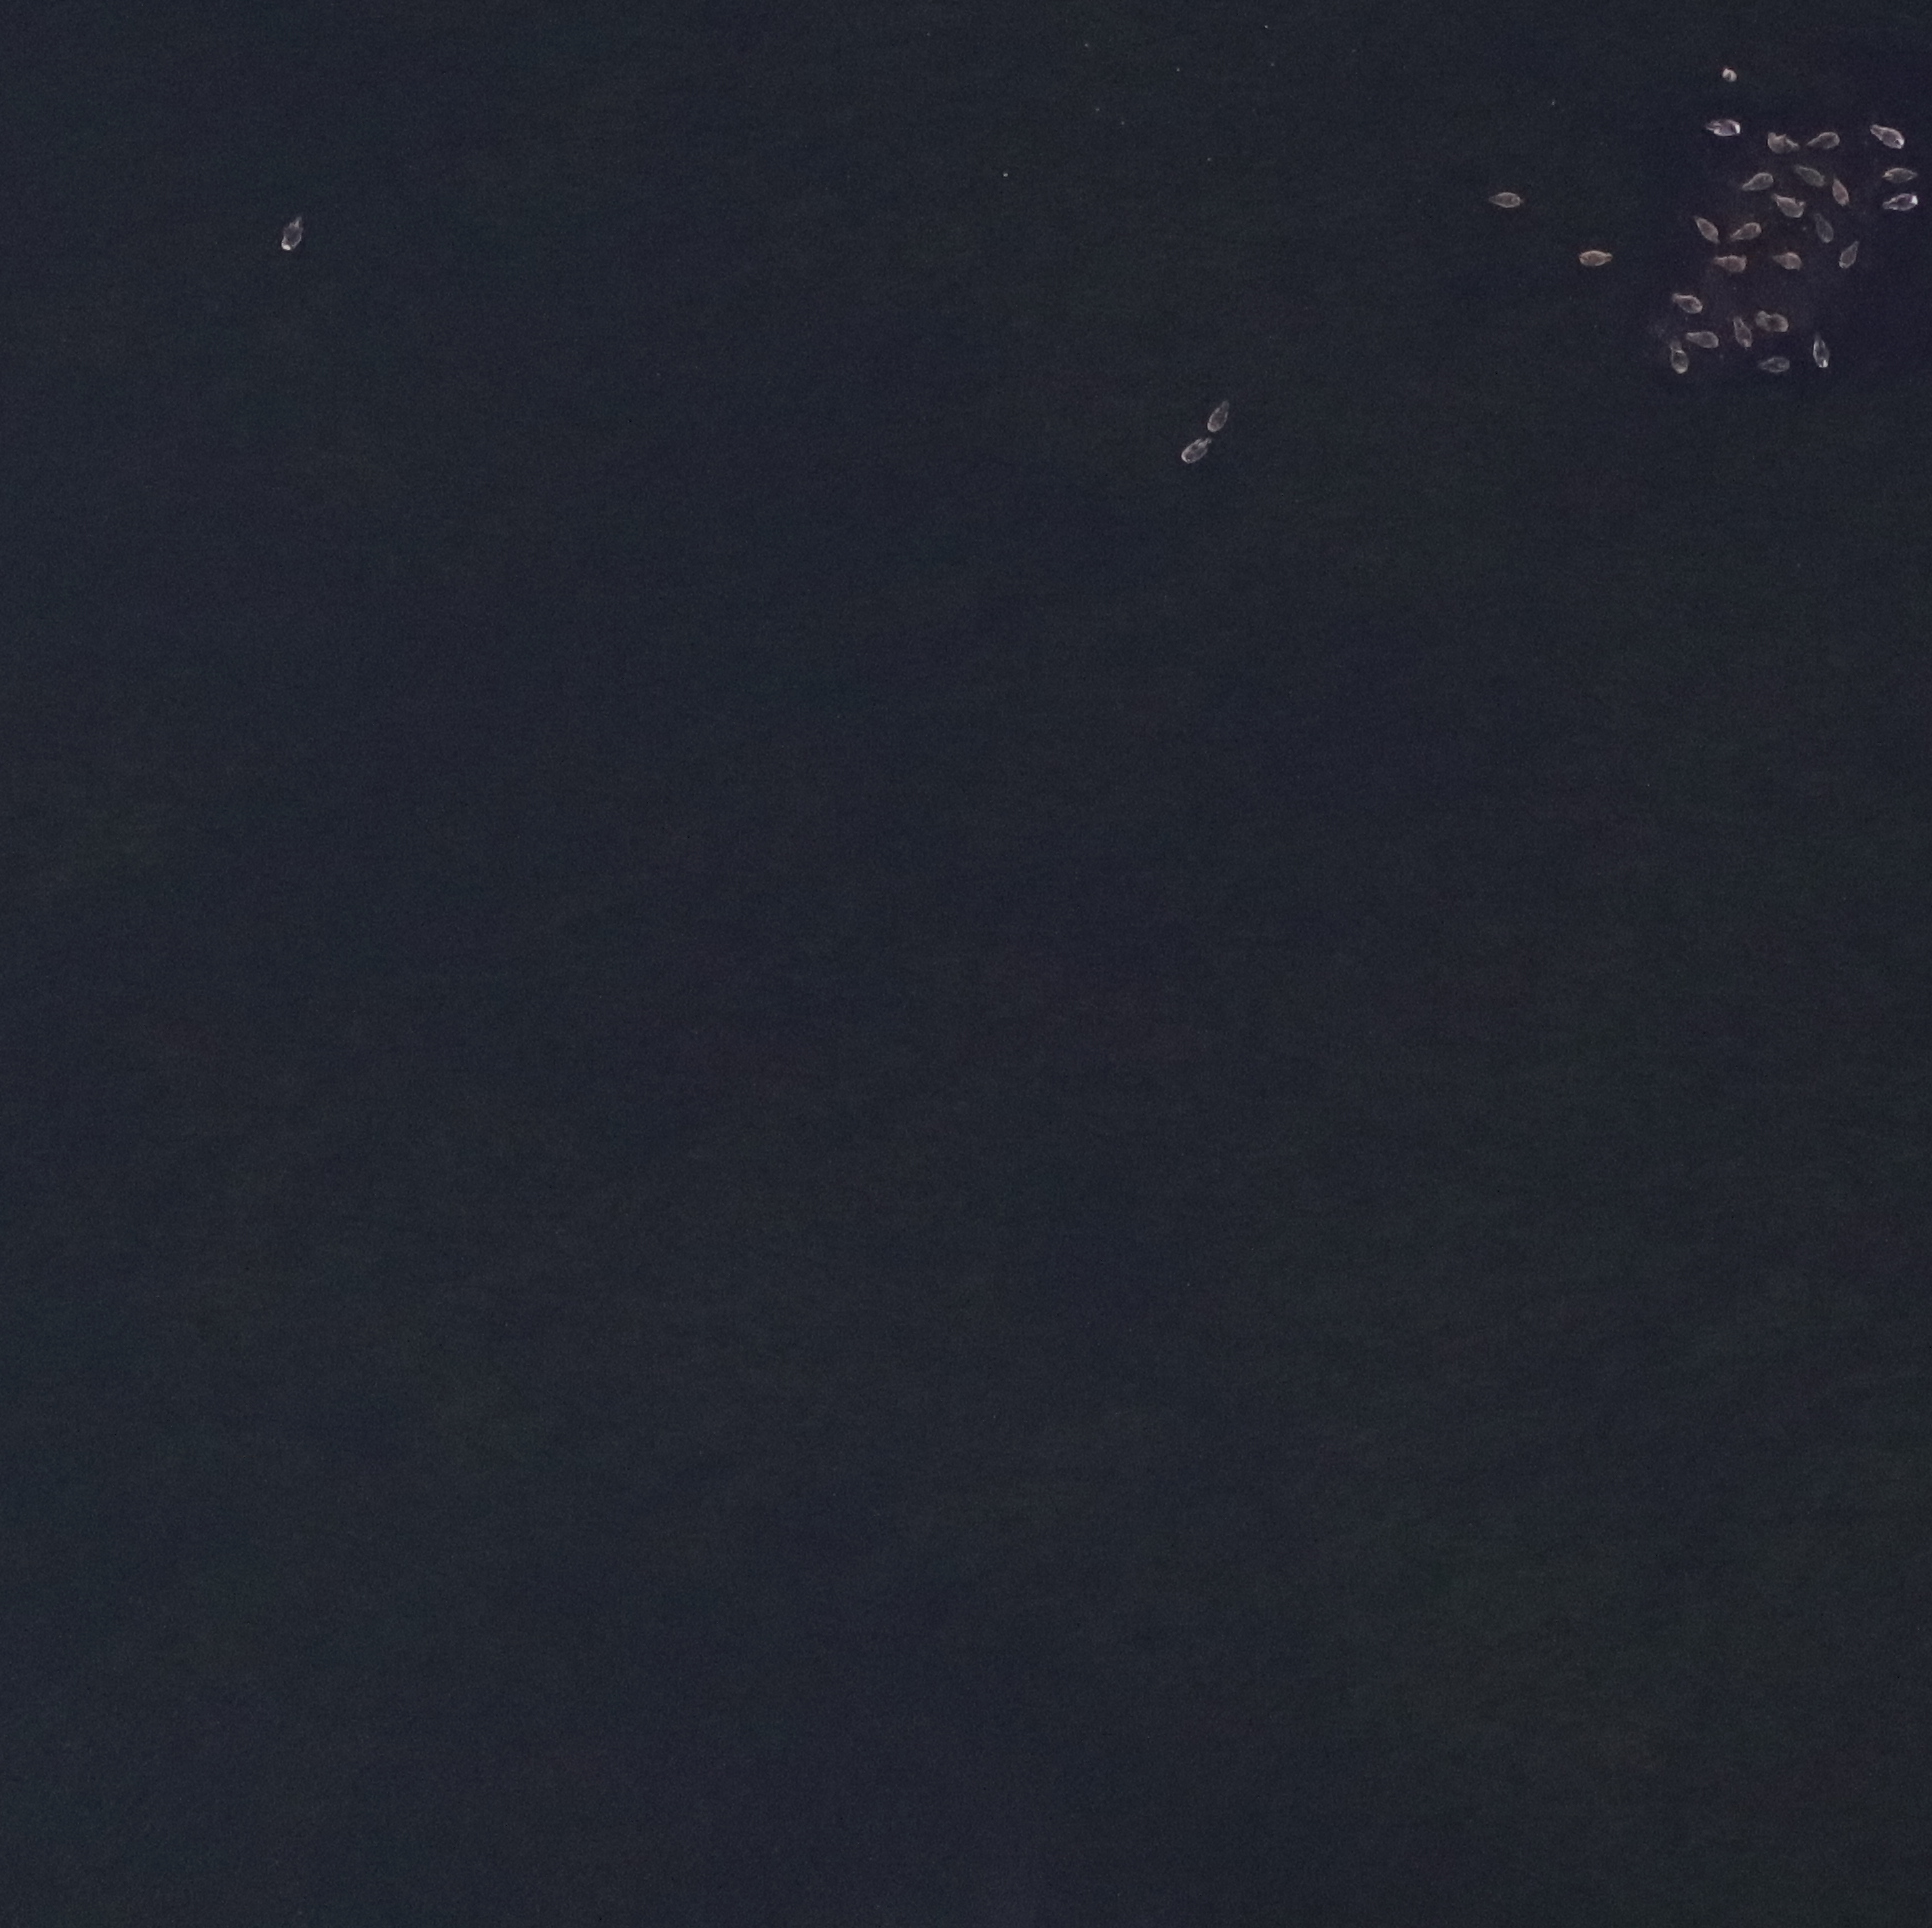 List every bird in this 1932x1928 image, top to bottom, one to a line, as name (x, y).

Canada goose (1731, 75)
Canada goose (1725, 129)
Canada goose (1888, 141)
Canada goose (1778, 142)
Canada goose (1827, 144)
Canada goose (1758, 177)
Canada goose (1894, 177)
Canada goose (1808, 180)
Canada goose (1839, 192)
Canada goose (1506, 200)
Canada goose (1902, 201)
Canada goose (1790, 205)
Canada goose (1705, 230)
Canada goose (1825, 232)
Canada goose (288, 234)
Canada goose (1744, 234)
Canada goose (1852, 255)
Canada goose (1596, 261)
Canada goose (1790, 261)
Canada goose (1730, 268)
Canada goose (1689, 305)
Canada goose (1772, 321)
Canada goose (1745, 333)
Canada goose (1705, 339)
Canada goose (1819, 349)
Canada goose (1678, 363)
Canada goose (1770, 365)
Canada goose (1217, 417)
Canada goose (1197, 450)